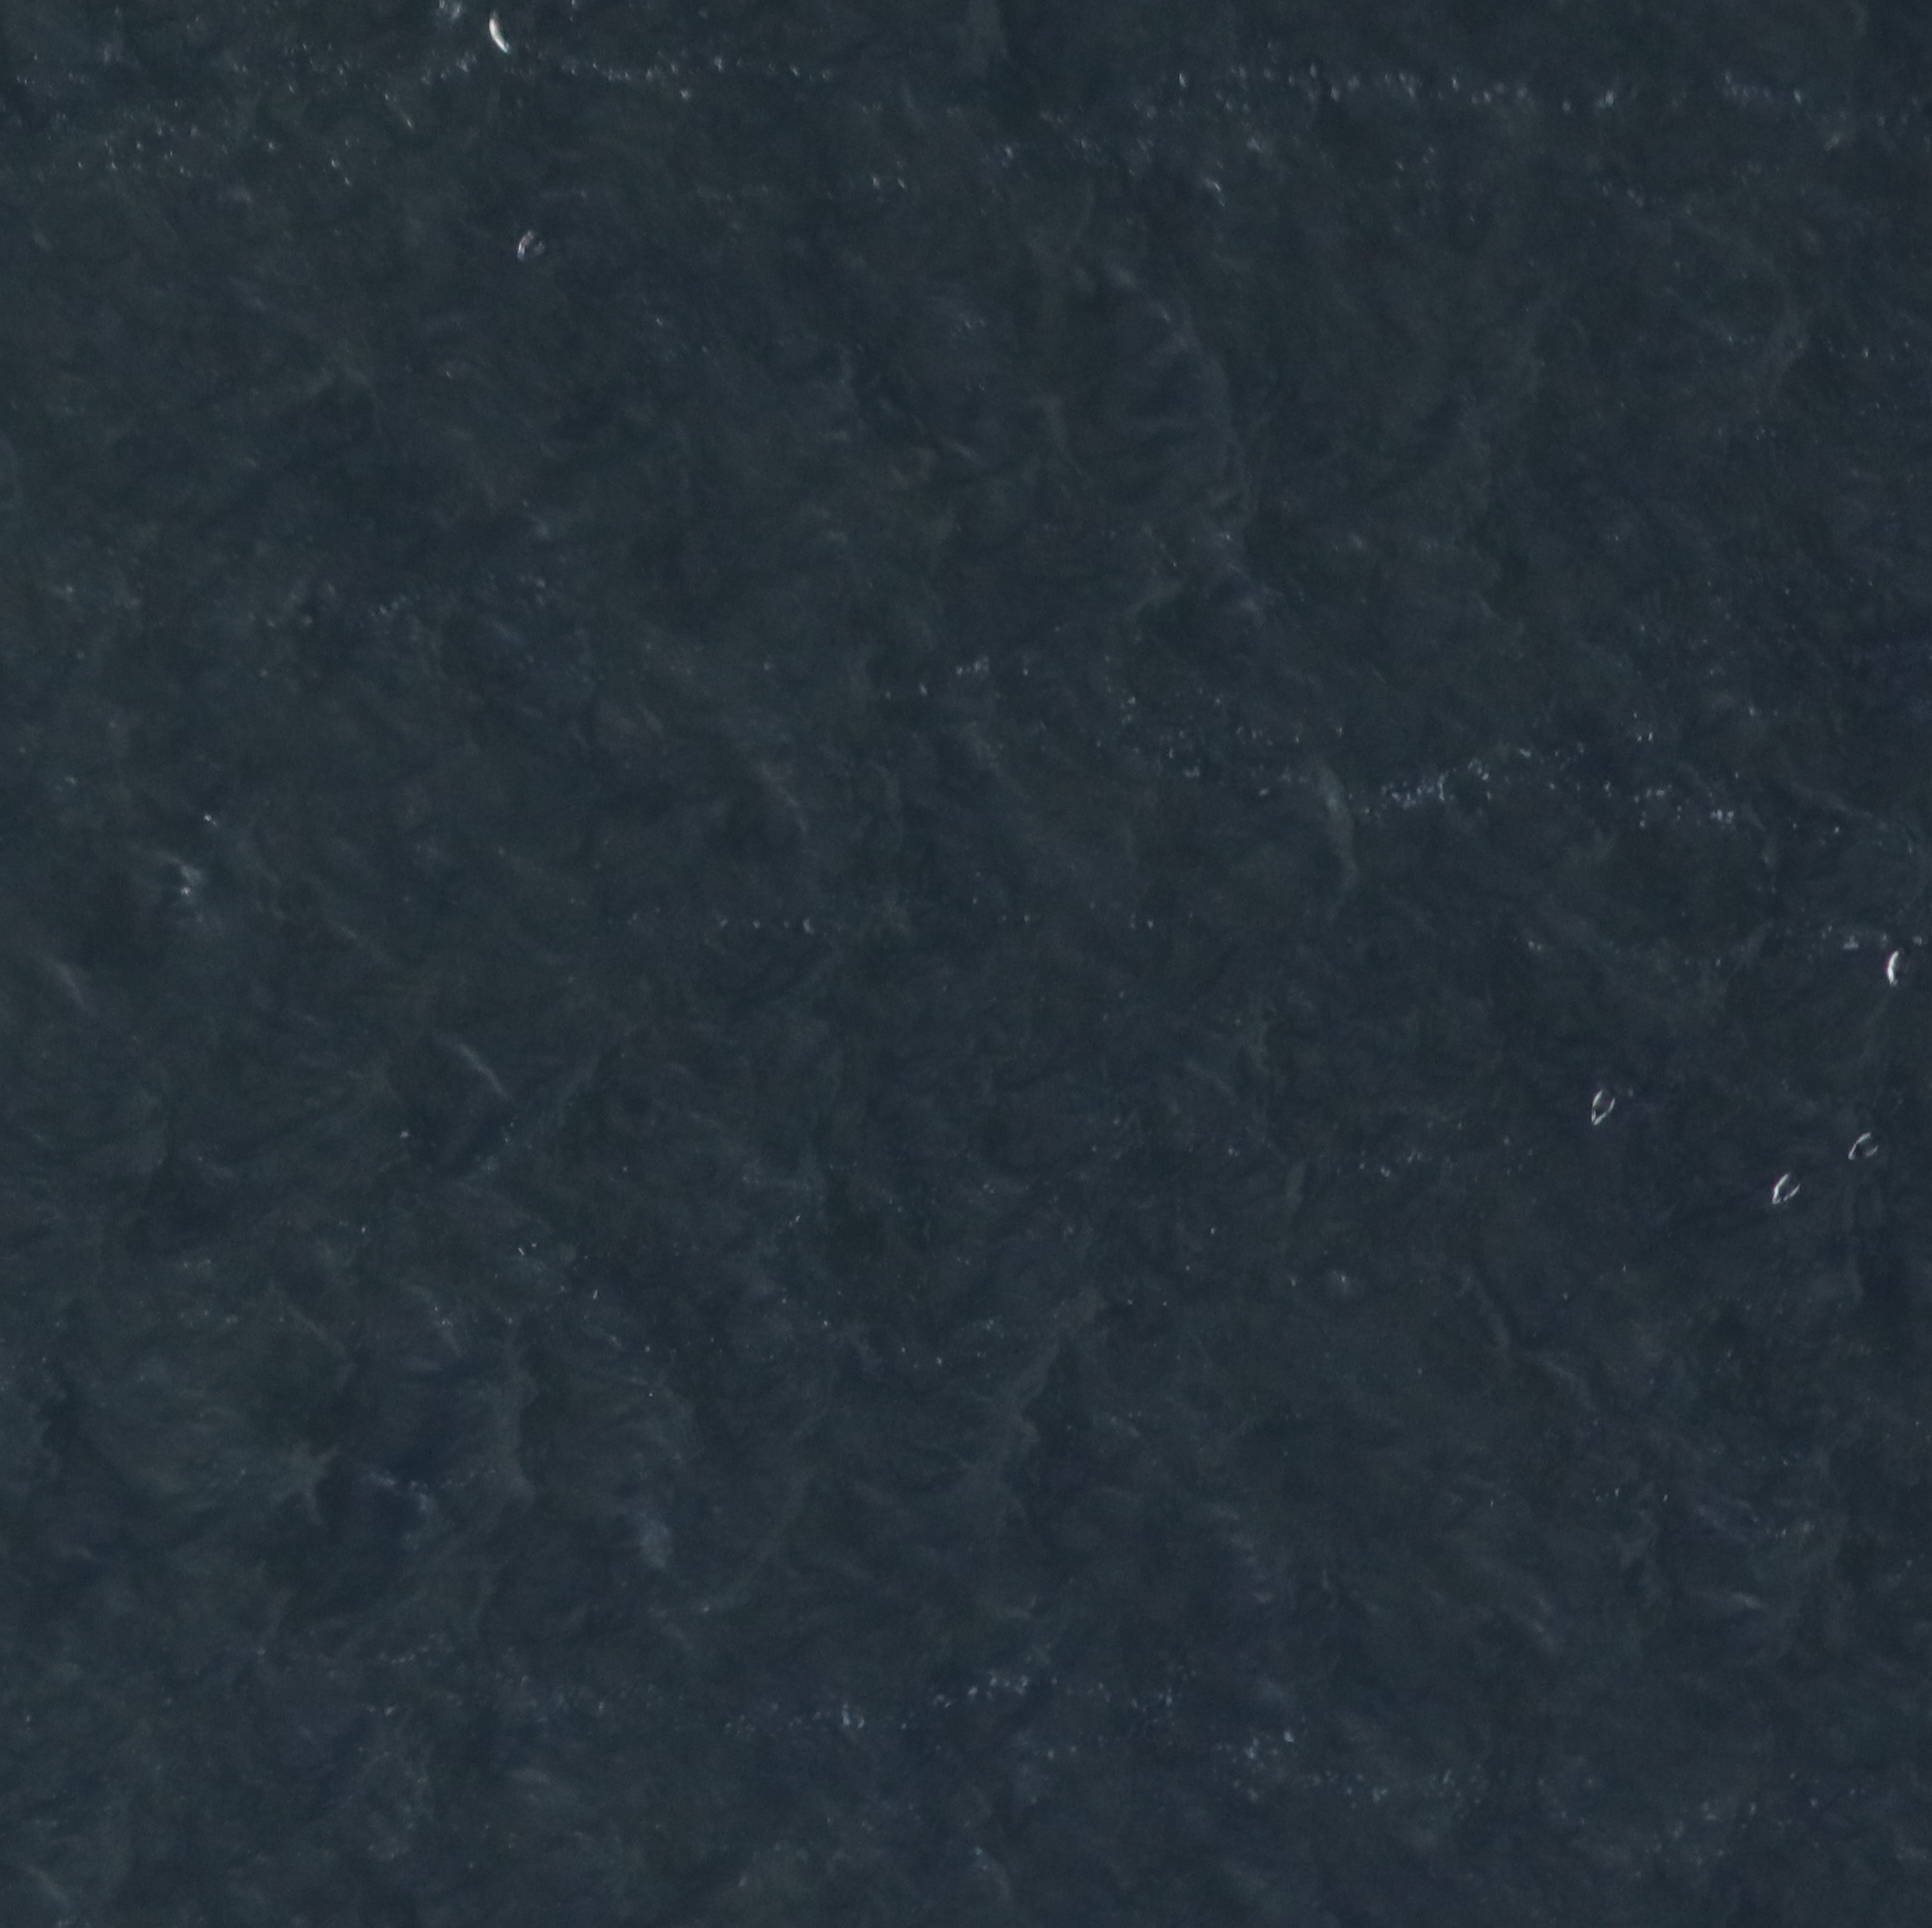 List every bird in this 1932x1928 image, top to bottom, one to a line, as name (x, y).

brant (500, 33)
brant (530, 247)
brant (1896, 969)
brant (1604, 1101)
brant (1864, 1146)
brant (1790, 1187)